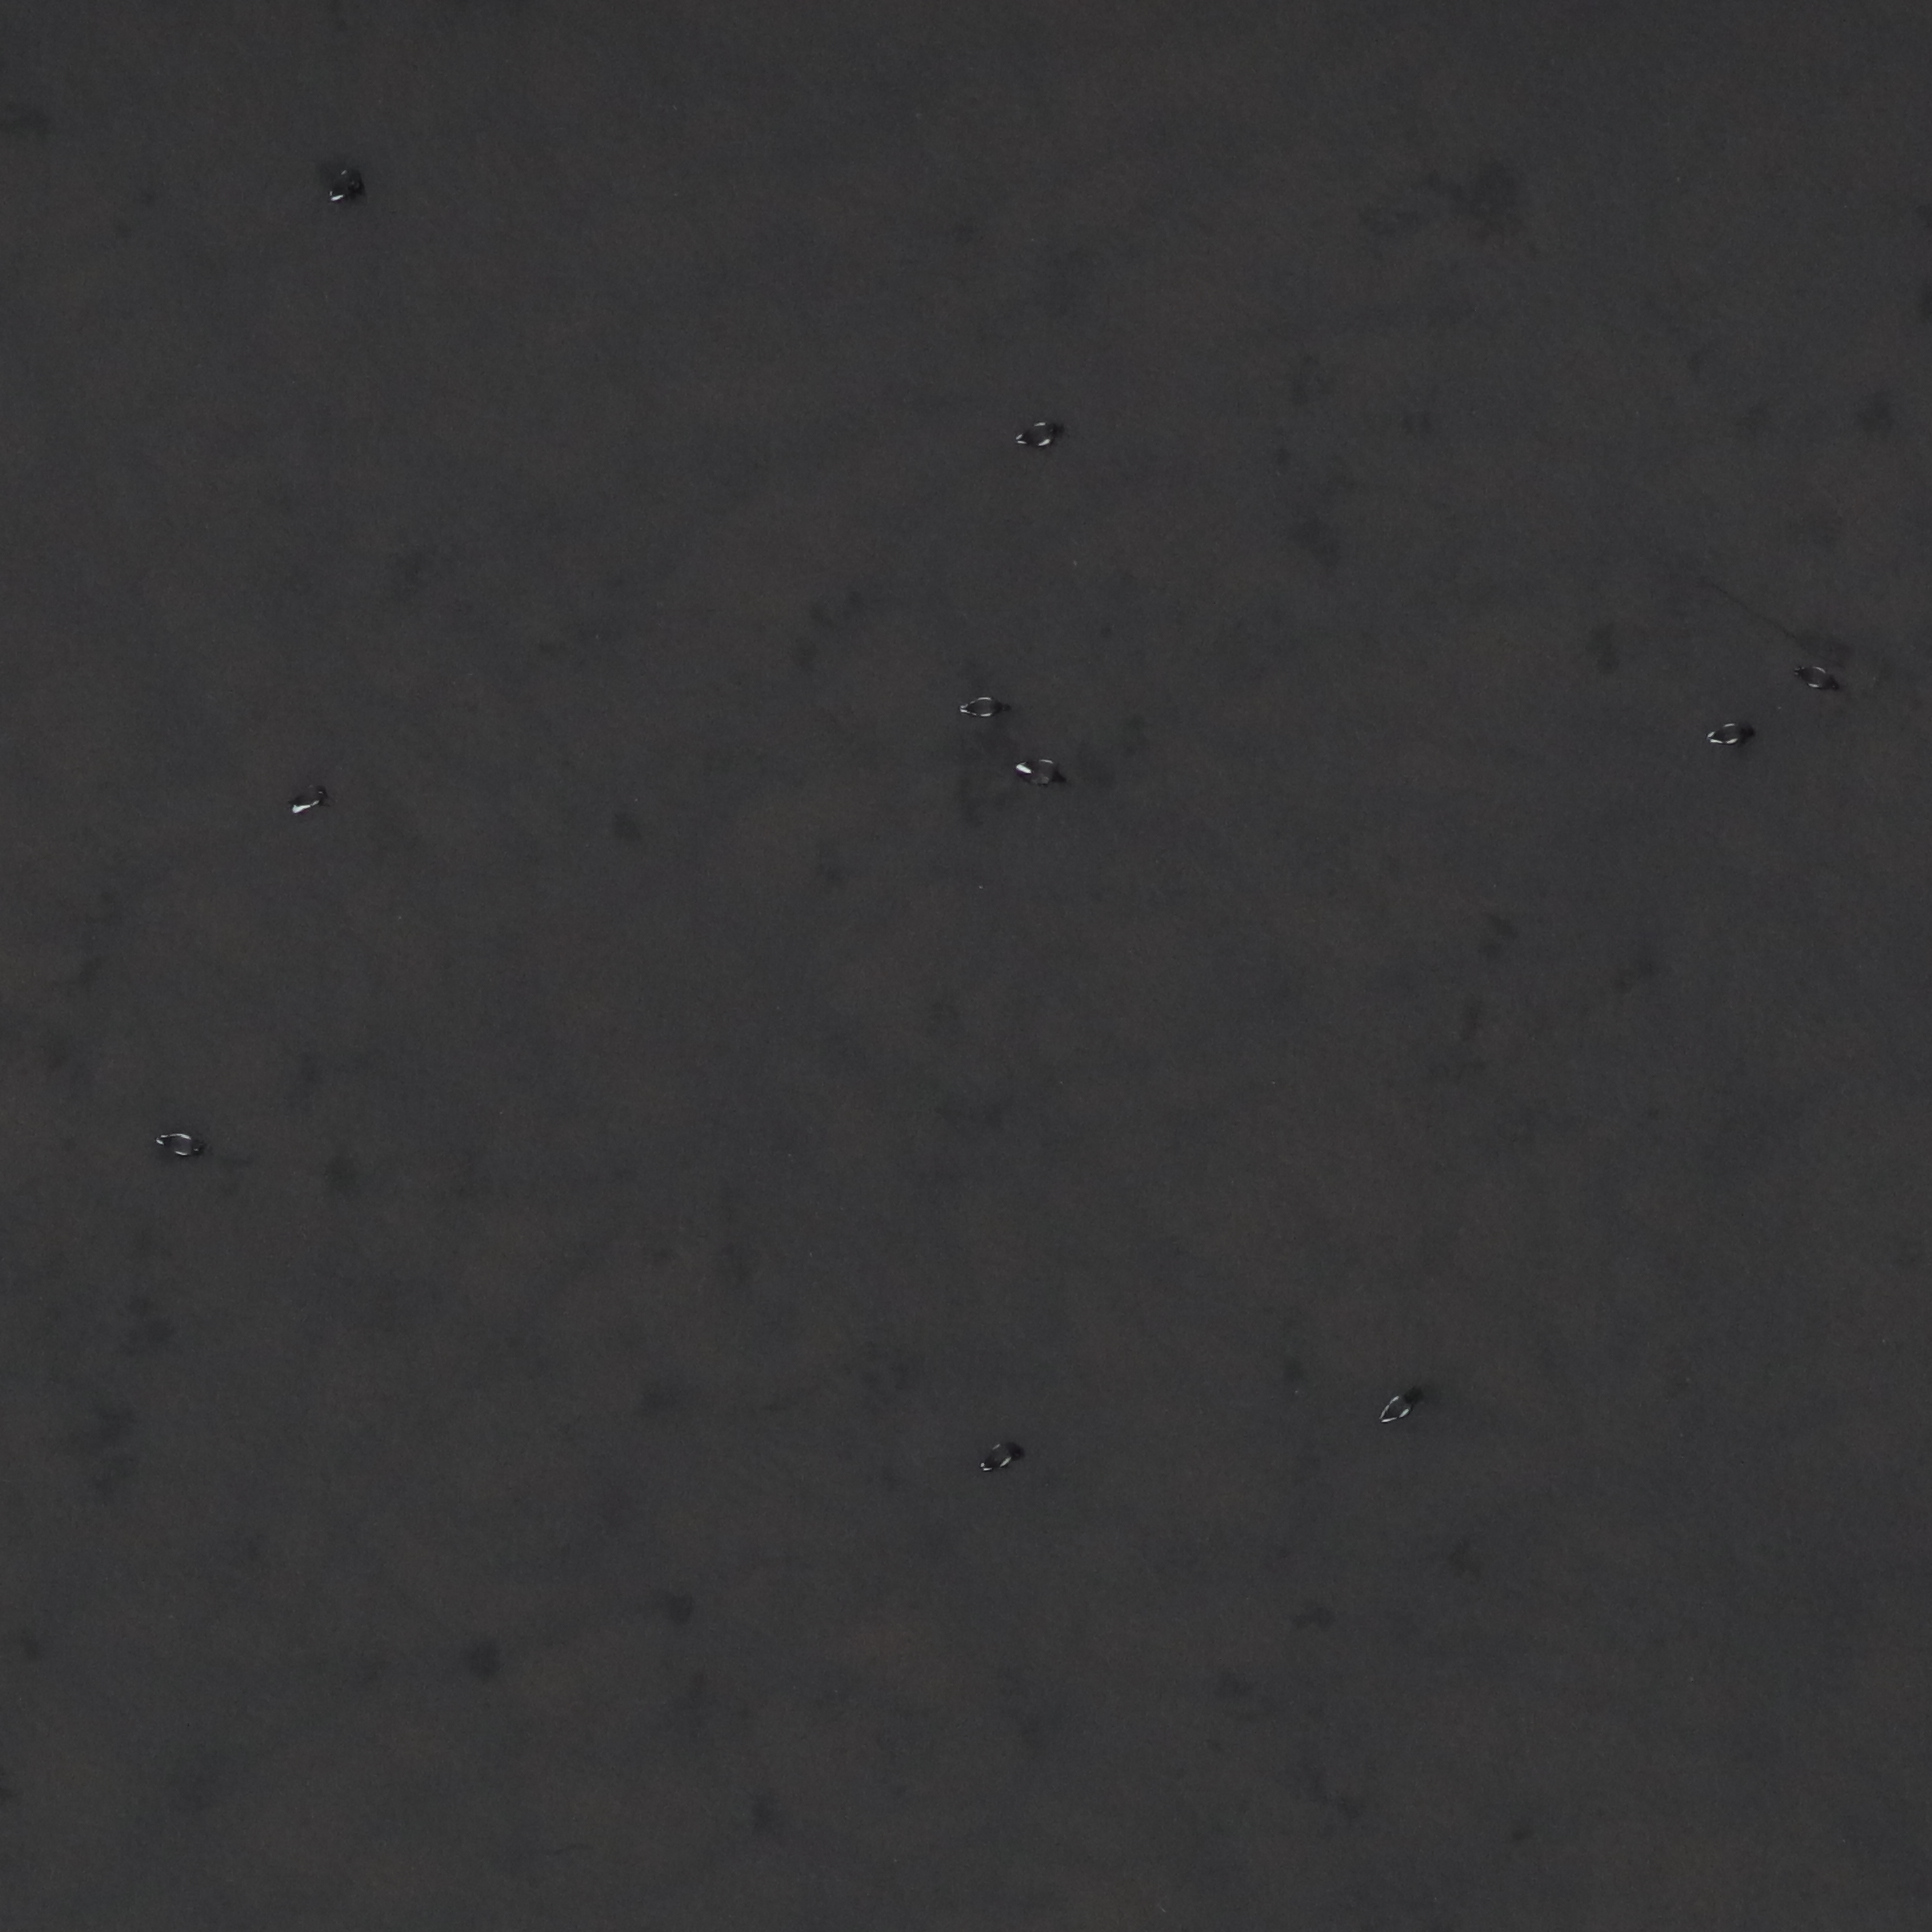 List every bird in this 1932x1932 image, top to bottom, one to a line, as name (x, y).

brant (347, 192)
brant (1034, 434)
brant (1816, 675)
brant (984, 708)
brant (1728, 729)
brant (1038, 773)
brant (302, 796)
brant (180, 1144)
brant (1400, 1405)
brant (1001, 1456)